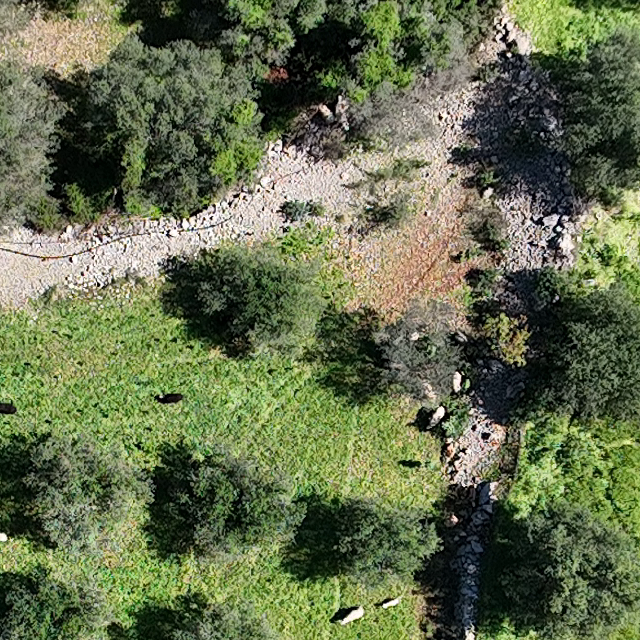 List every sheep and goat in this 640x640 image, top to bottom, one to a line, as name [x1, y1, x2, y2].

sheep [334, 96, 346, 114]
sheep [318, 103, 336, 124]
sheep [479, 187, 494, 202]
sheep [541, 213, 560, 230]
sheep [409, 331, 418, 343]
sheep [452, 331, 468, 344]
sheep [487, 358, 504, 371]
sheep [452, 371, 462, 393]
sheep [506, 382, 525, 400]
sheep [154, 393, 181, 404]
sheep [0, 403, 17, 415]
sheep [427, 406, 445, 431]
sheep [441, 440, 458, 465]
sheep [447, 447, 470, 474]
sheep [0, 532, 8, 542]
sheep [383, 599, 398, 610]
sheep [340, 605, 363, 626]